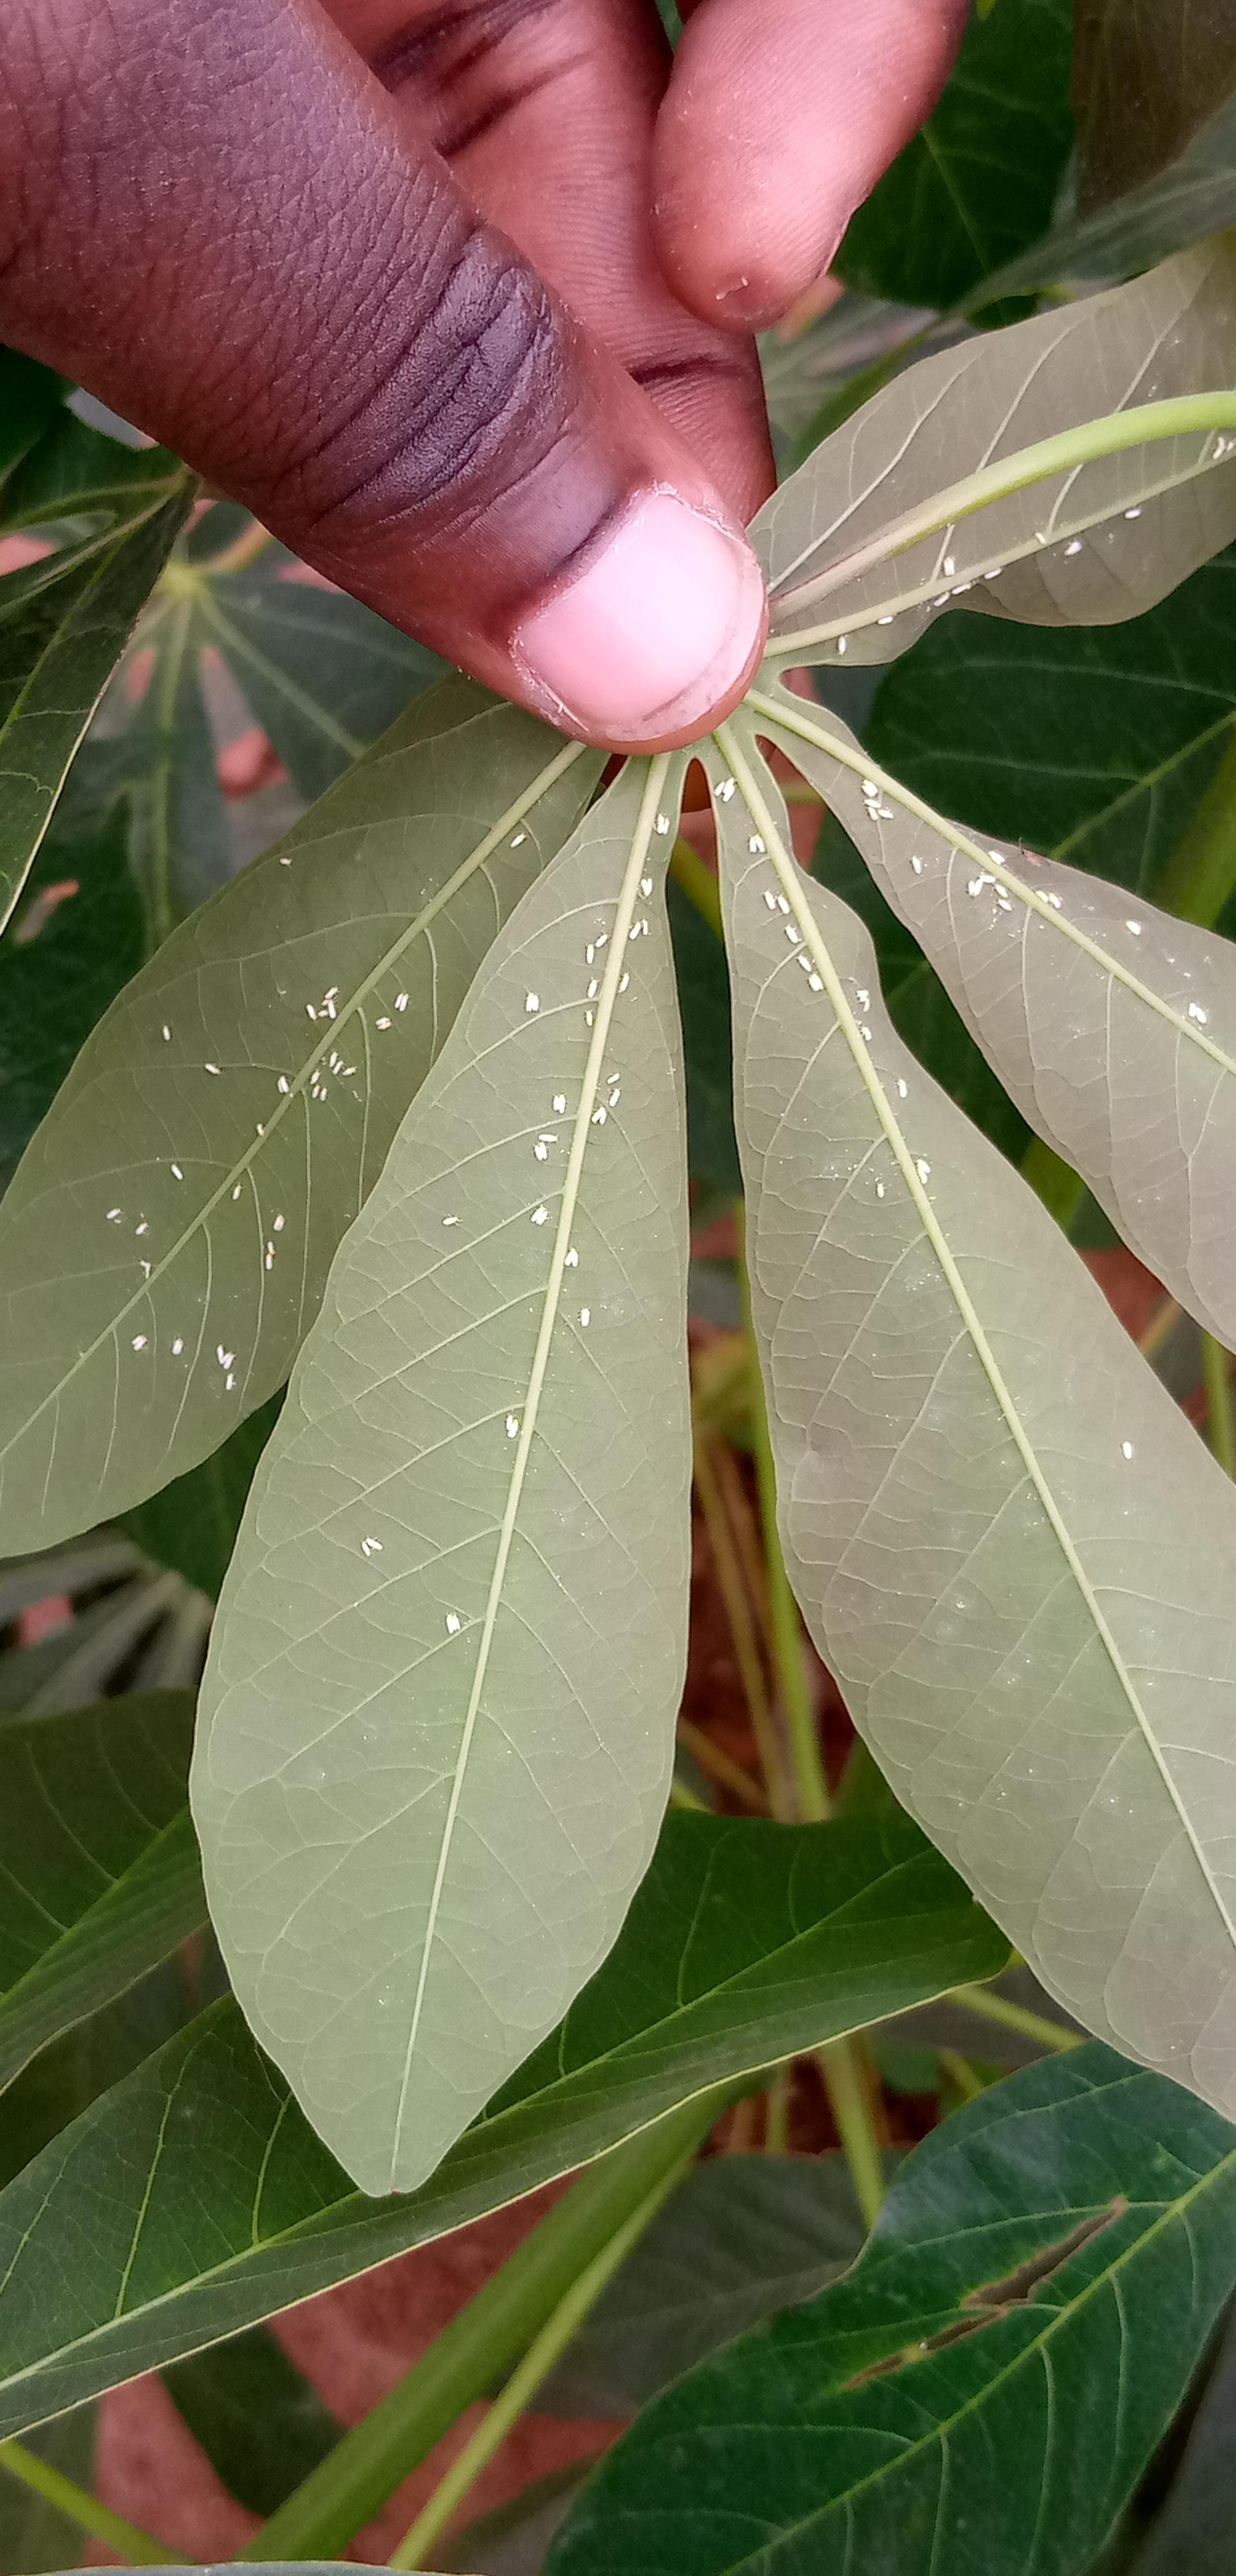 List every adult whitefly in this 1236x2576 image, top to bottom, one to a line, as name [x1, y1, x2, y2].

whitefly [1215, 434, 1228, 448]
whitefly [1225, 439, 1236, 452]
whitefly [1211, 449, 1224, 461]
whitefly [1123, 507, 1143, 522]
whitefly [1032, 530, 1048, 546]
whitefly [1064, 540, 1083, 558]
whitefly [948, 555, 957, 578]
whitefly [942, 558, 950, 578]
whitefly [984, 567, 1003, 581]
whitefly [950, 584, 968, 596]
whitefly [932, 591, 950, 609]
whitefly [874, 615, 895, 629]
whitefly [834, 634, 851, 658]
whitefly [722, 776, 735, 795]
whitefly [863, 779, 881, 795]
whitefly [713, 781, 726, 799]
whitefly [861, 784, 876, 798]
whitefly [721, 785, 736, 804]
whitefly [863, 797, 882, 808]
whitefly [866, 806, 879, 822]
whitefly [877, 808, 897, 821]
whitefly [655, 811, 664, 835]
whitefly [664, 816, 672, 838]
whitefly [509, 832, 527, 851]
whitefly [754, 834, 767, 854]
whitefly [746, 835, 758, 855]
whitefly [985, 848, 1007, 866]
whitefly [909, 853, 924, 876]
whitefly [277, 857, 294, 868]
whitefly [979, 873, 997, 884]
whitefly [640, 875, 654, 898]
whitefly [967, 878, 974, 898]
whitefly [973, 878, 986, 899]
whitefly [993, 882, 1010, 898]
whitefly [762, 888, 776, 912]
whitefly [1034, 889, 1049, 906]
whitefly [1050, 893, 1065, 910]
whitefly [776, 894, 791, 916]
whitefly [996, 896, 1015, 913]
whitefly [641, 916, 652, 938]
whitefly [1121, 916, 1143, 938]
whitefly [627, 920, 642, 942]
whitefly [783, 923, 801, 944]
whitefly [594, 933, 610, 949]
whitefly [583, 942, 595, 966]
whitefly [797, 952, 814, 972]
whitefly [617, 971, 631, 995]
whitefly [812, 973, 825, 992]
whitefly [586, 974, 600, 1000]
whitefly [809, 976, 821, 992]
whitefly [323, 985, 340, 999]
whitefly [854, 989, 870, 997]
whitefly [524, 991, 535, 1014]
whitefly [393, 992, 404, 1010]
whitefly [398, 992, 411, 1014]
whitefly [532, 992, 541, 1013]
whitefly [859, 996, 868, 1003]
whitefly [328, 998, 339, 1019]
whitefly [861, 998, 870, 1016]
whitefly [1186, 999, 1198, 1020]
whitefly [304, 1002, 318, 1023]
whitefly [1196, 1005, 1208, 1027]
whitefly [585, 1008, 596, 1030]
whitefly [317, 1009, 328, 1019]
whitefly [374, 1016, 391, 1026]
whitefly [377, 1021, 393, 1031]
whitefly [160, 1024, 175, 1044]
whitefly [860, 1024, 875, 1044]
whitefly [328, 1050, 339, 1069]
whitefly [331, 1059, 344, 1077]
whitefly [203, 1062, 223, 1079]
whitefly [342, 1063, 360, 1079]
whitefly [309, 1069, 323, 1086]
whitefly [606, 1072, 621, 1087]
whitefly [279, 1074, 290, 1094]
whitefly [896, 1077, 912, 1102]
whitefly [311, 1082, 322, 1102]
whitefly [319, 1083, 328, 1104]
whitefly [608, 1087, 622, 1108]
whitefly [551, 1093, 559, 1112]
whitefly [559, 1093, 568, 1115]
whitefly [590, 1106, 605, 1125]
whitefly [599, 1110, 608, 1126]
whitefly [254, 1121, 269, 1140]
whitefly [536, 1132, 559, 1144]
whitefly [539, 1142, 550, 1161]
whitefly [533, 1143, 542, 1161]
whitefly [916, 1156, 932, 1173]
whitefly [169, 1161, 187, 1182]
whitefly [917, 1170, 930, 1186]
whitefly [873, 1180, 889, 1202]
whitefly [229, 1182, 247, 1203]
whitefly [104, 1206, 123, 1221]
whitefly [529, 1209, 542, 1224]
whitefly [536, 1211, 550, 1226]
whitefly [270, 1212, 287, 1235]
whitefly [439, 1213, 462, 1229]
whitefly [134, 1220, 149, 1238]
whitefly [265, 1239, 280, 1255]
whitefly [572, 1247, 581, 1268]
whitefly [564, 1248, 574, 1267]
whitefly [263, 1253, 277, 1273]
whitefly [578, 1305, 593, 1329]
whitefly [131, 1334, 145, 1346]
whitefly [170, 1336, 187, 1358]
whitefly [133, 1338, 147, 1354]
whitefly [216, 1343, 225, 1366]
whitefly [221, 1350, 233, 1367]
whitefly [222, 1354, 238, 1371]
whitefly [224, 1371, 238, 1393]
whitefly [505, 1412, 514, 1432]
whitefly [505, 1419, 520, 1441]
whitefly [1119, 1440, 1136, 1461]
whitefly [364, 1535, 384, 1552]
whitefly [360, 1539, 371, 1558]
whitefly [452, 1612, 462, 1633]
whitefly [445, 1613, 454, 1635]